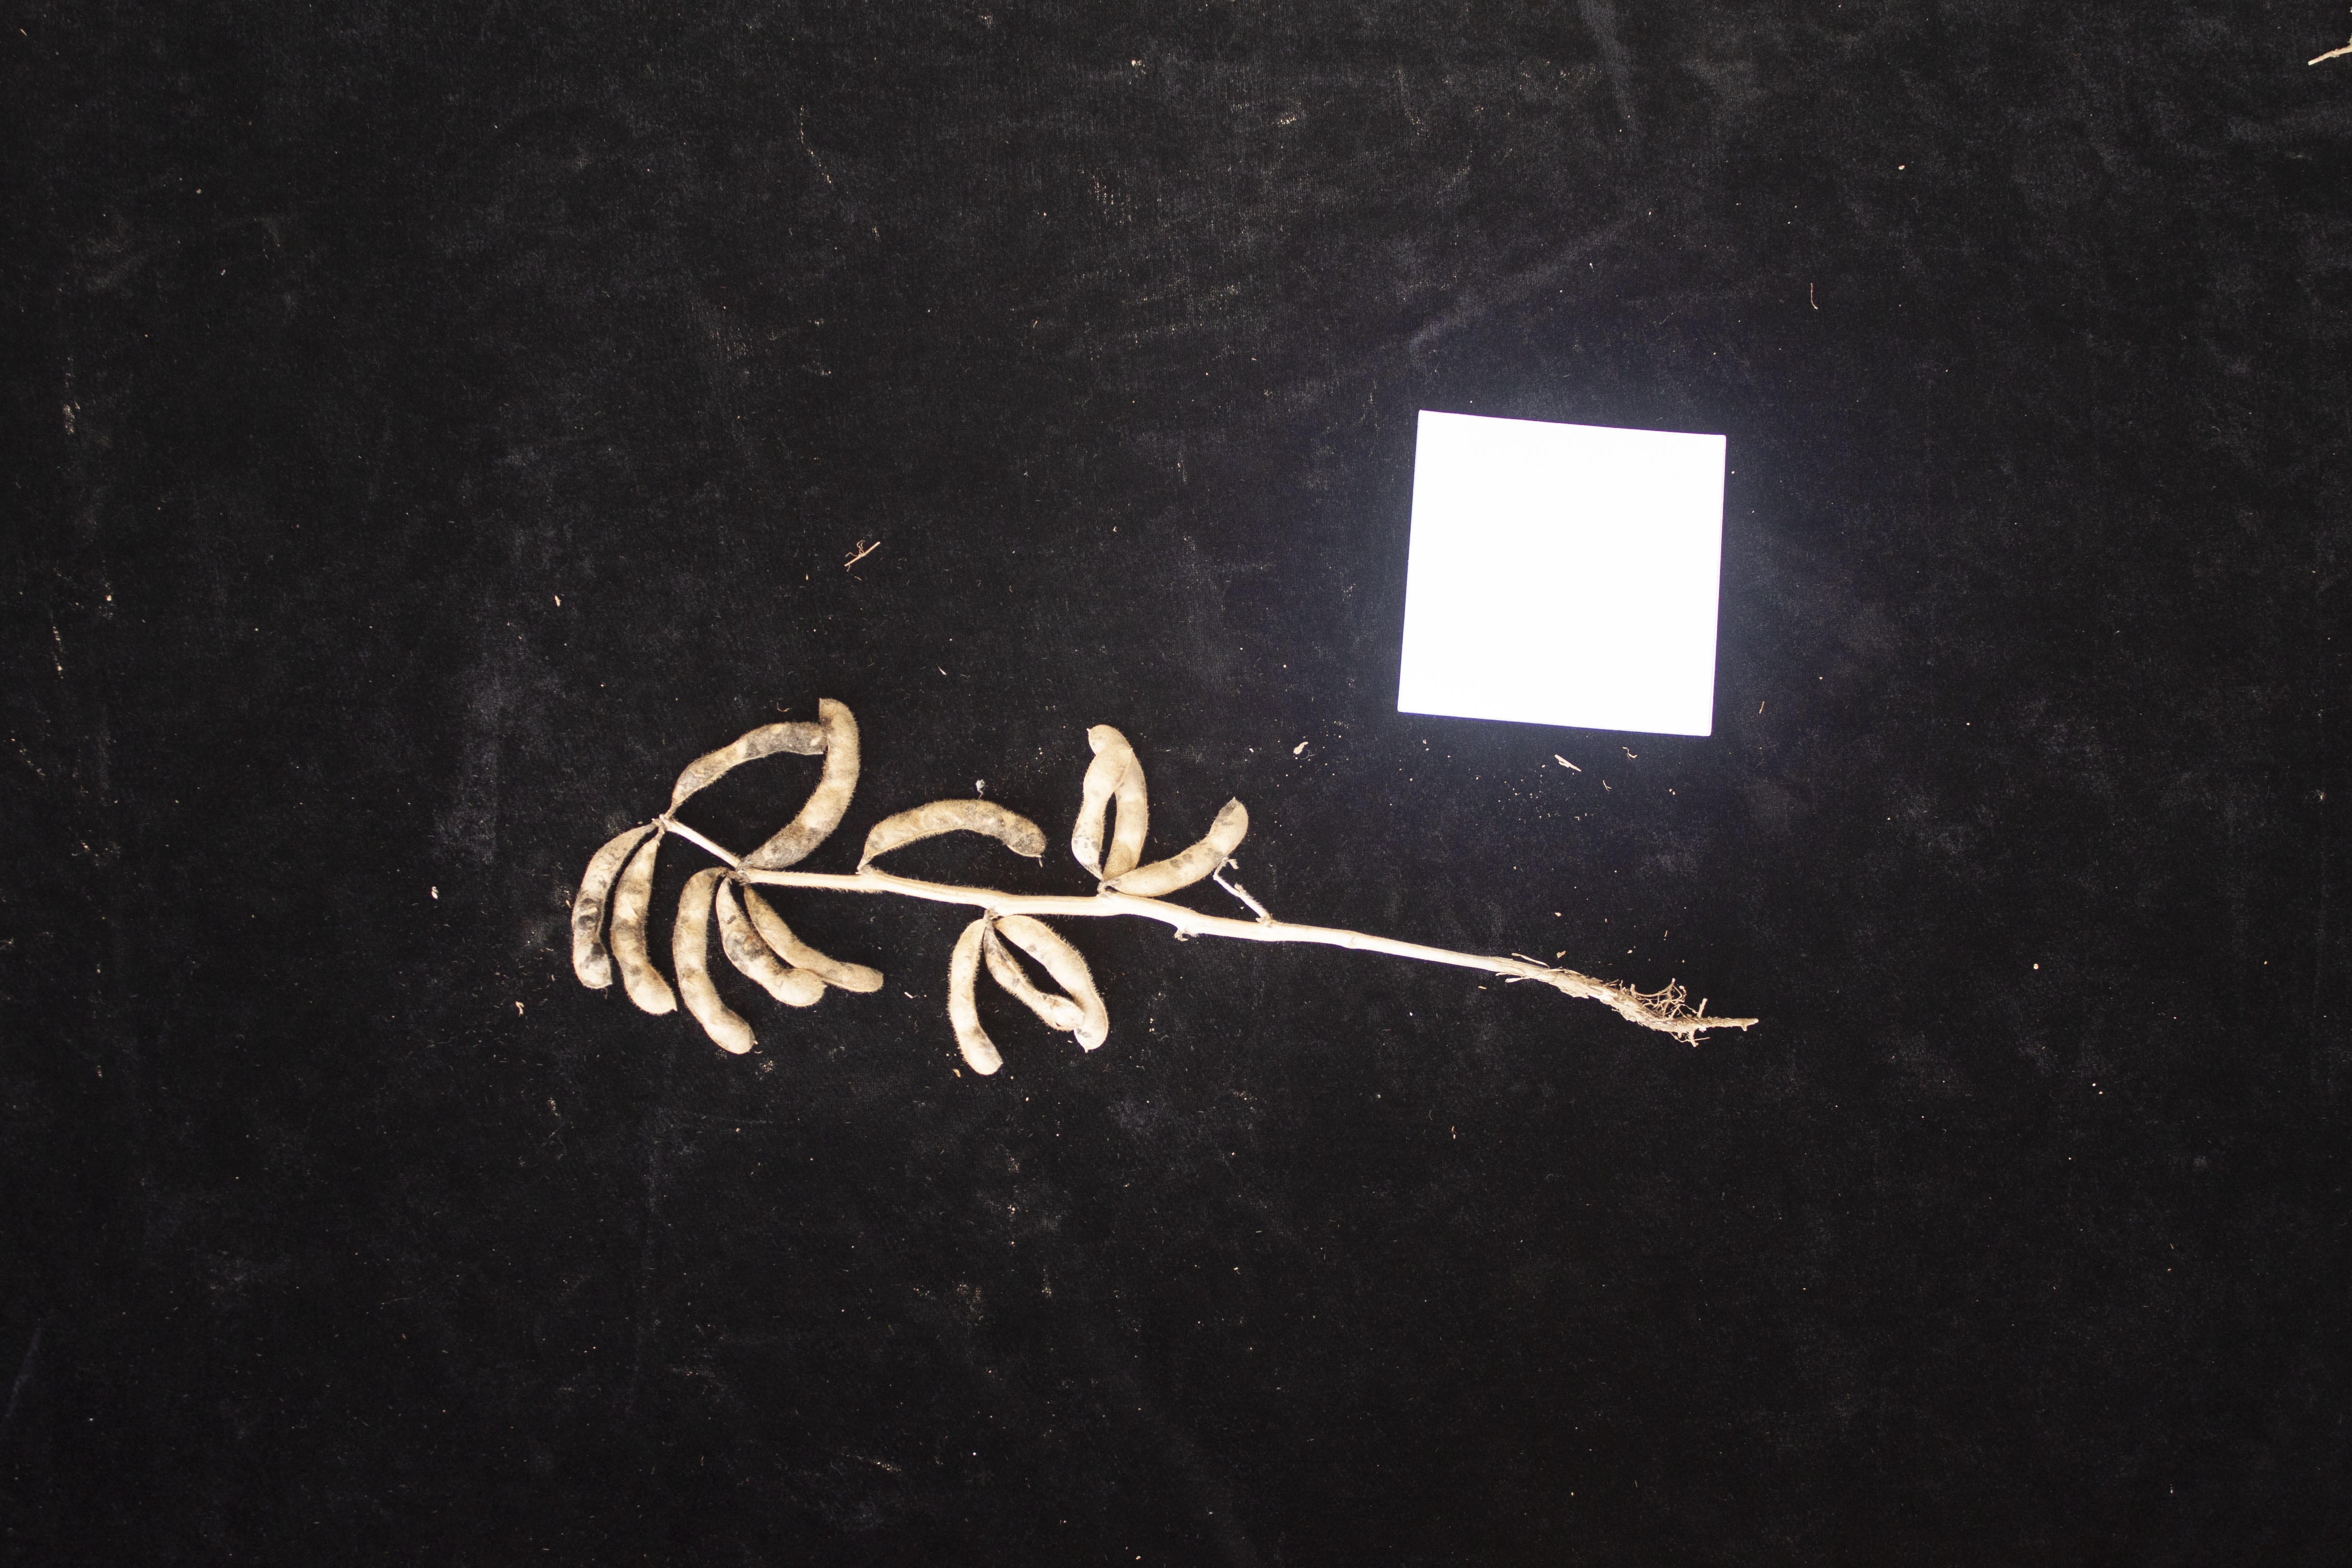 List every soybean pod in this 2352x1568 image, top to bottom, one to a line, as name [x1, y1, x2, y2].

soybean pod [740, 700, 861, 873]
soybean pod [666, 722, 826, 819]
soybean pod [1087, 727, 1149, 881]
soybean pod [1072, 748, 1131, 881]
soybean pod [1100, 800, 1247, 900]
soybean pod [859, 800, 1046, 873]
soybean pod [572, 825, 656, 990]
soybean pod [610, 830, 676, 1017]
soybean pod [672, 869, 754, 1056]
soybean pod [715, 873, 826, 1008]
soybean pod [745, 885, 883, 994]
soybean pod [993, 916, 1109, 1052]
soybean pod [986, 921, 1083, 1032]
soybean pod [948, 922, 1002, 1076]